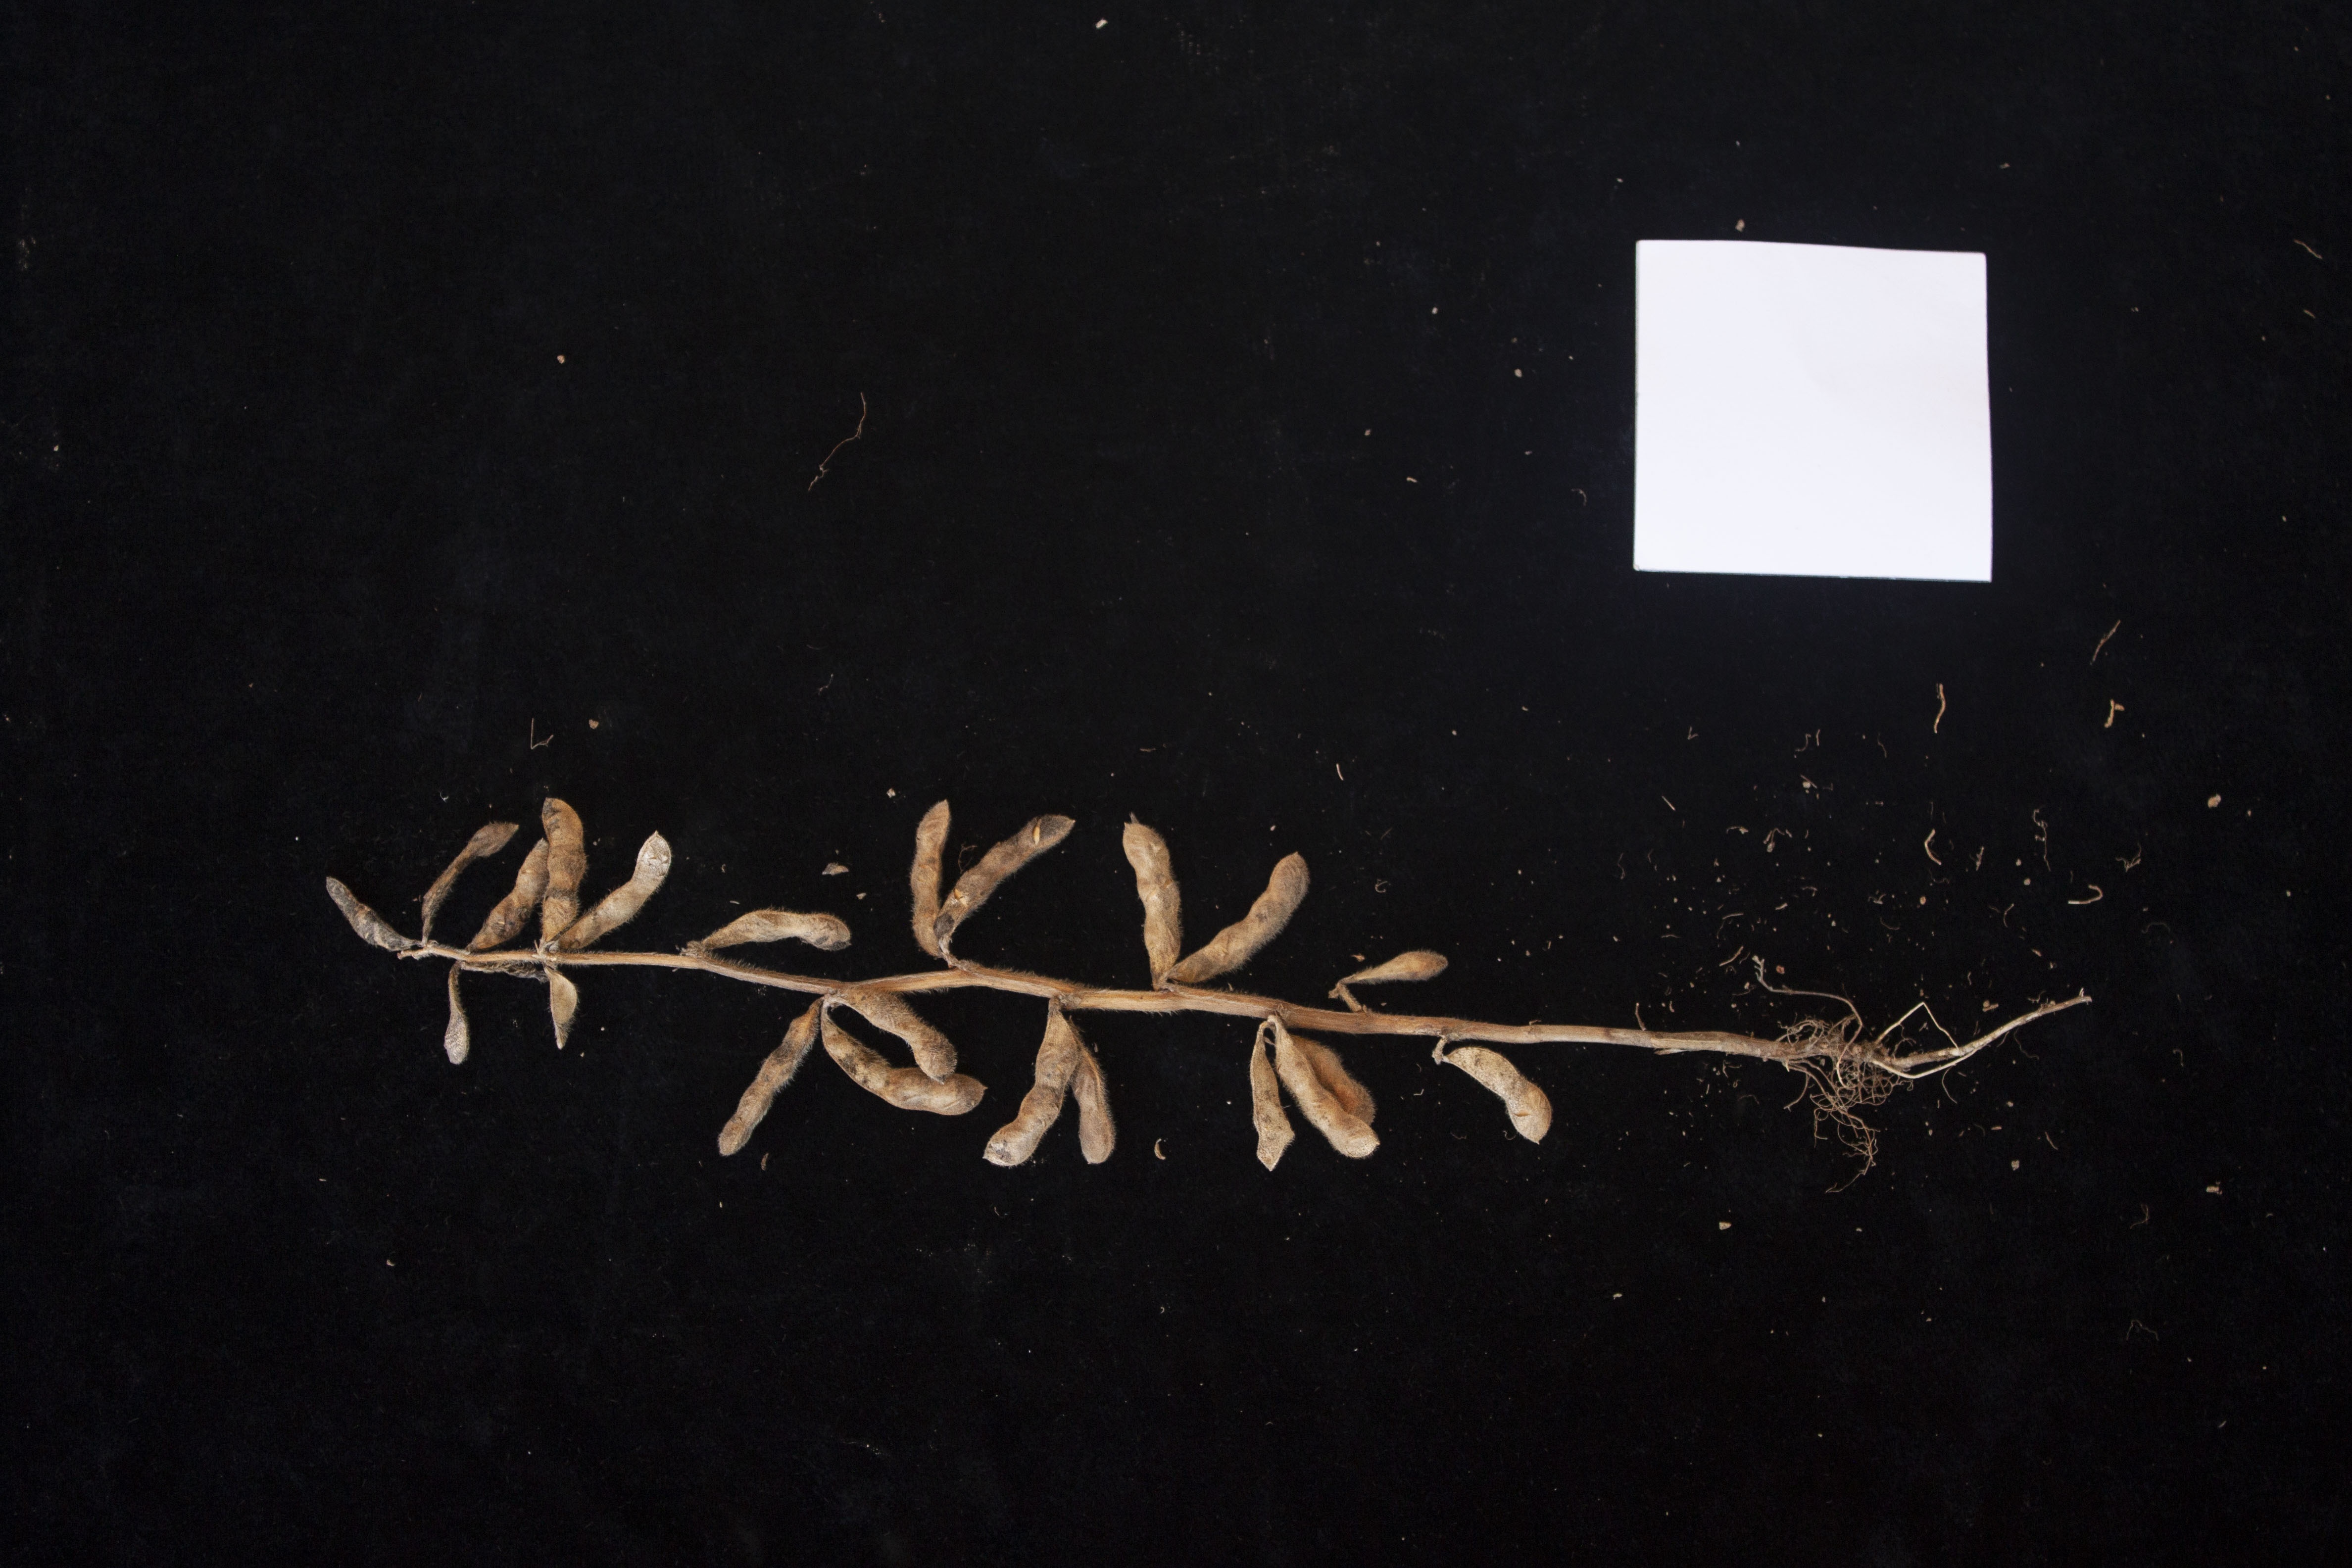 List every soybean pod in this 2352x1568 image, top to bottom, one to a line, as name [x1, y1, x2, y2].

soybean pod [541, 799, 585, 949]
soybean pod [911, 802, 950, 954]
soybean pod [932, 817, 1075, 959]
soybean pod [1124, 825, 1179, 986]
soybean pod [422, 825, 517, 942]
soybean pod [552, 834, 670, 950]
soybean pod [464, 842, 548, 951]
soybean pod [1165, 852, 1308, 983]
soybean pod [326, 880, 410, 951]
soybean pod [697, 912, 850, 952]
soybean pod [1346, 953, 1446, 983]
soybean pod [443, 968, 466, 1063]
soybean pod [549, 975, 579, 1046]
soybean pod [827, 986, 957, 1079]
soybean pod [982, 1001, 1076, 1164]
soybean pod [718, 1003, 819, 1155]
soybean pod [821, 1009, 985, 1118]
soybean pod [1249, 1025, 1289, 1170]
soybean pod [1274, 1029, 1378, 1158]
soybean pod [1068, 1030, 1114, 1165]
soybean pod [1292, 1040, 1372, 1120]
soybean pod [1440, 1051, 1554, 1141]